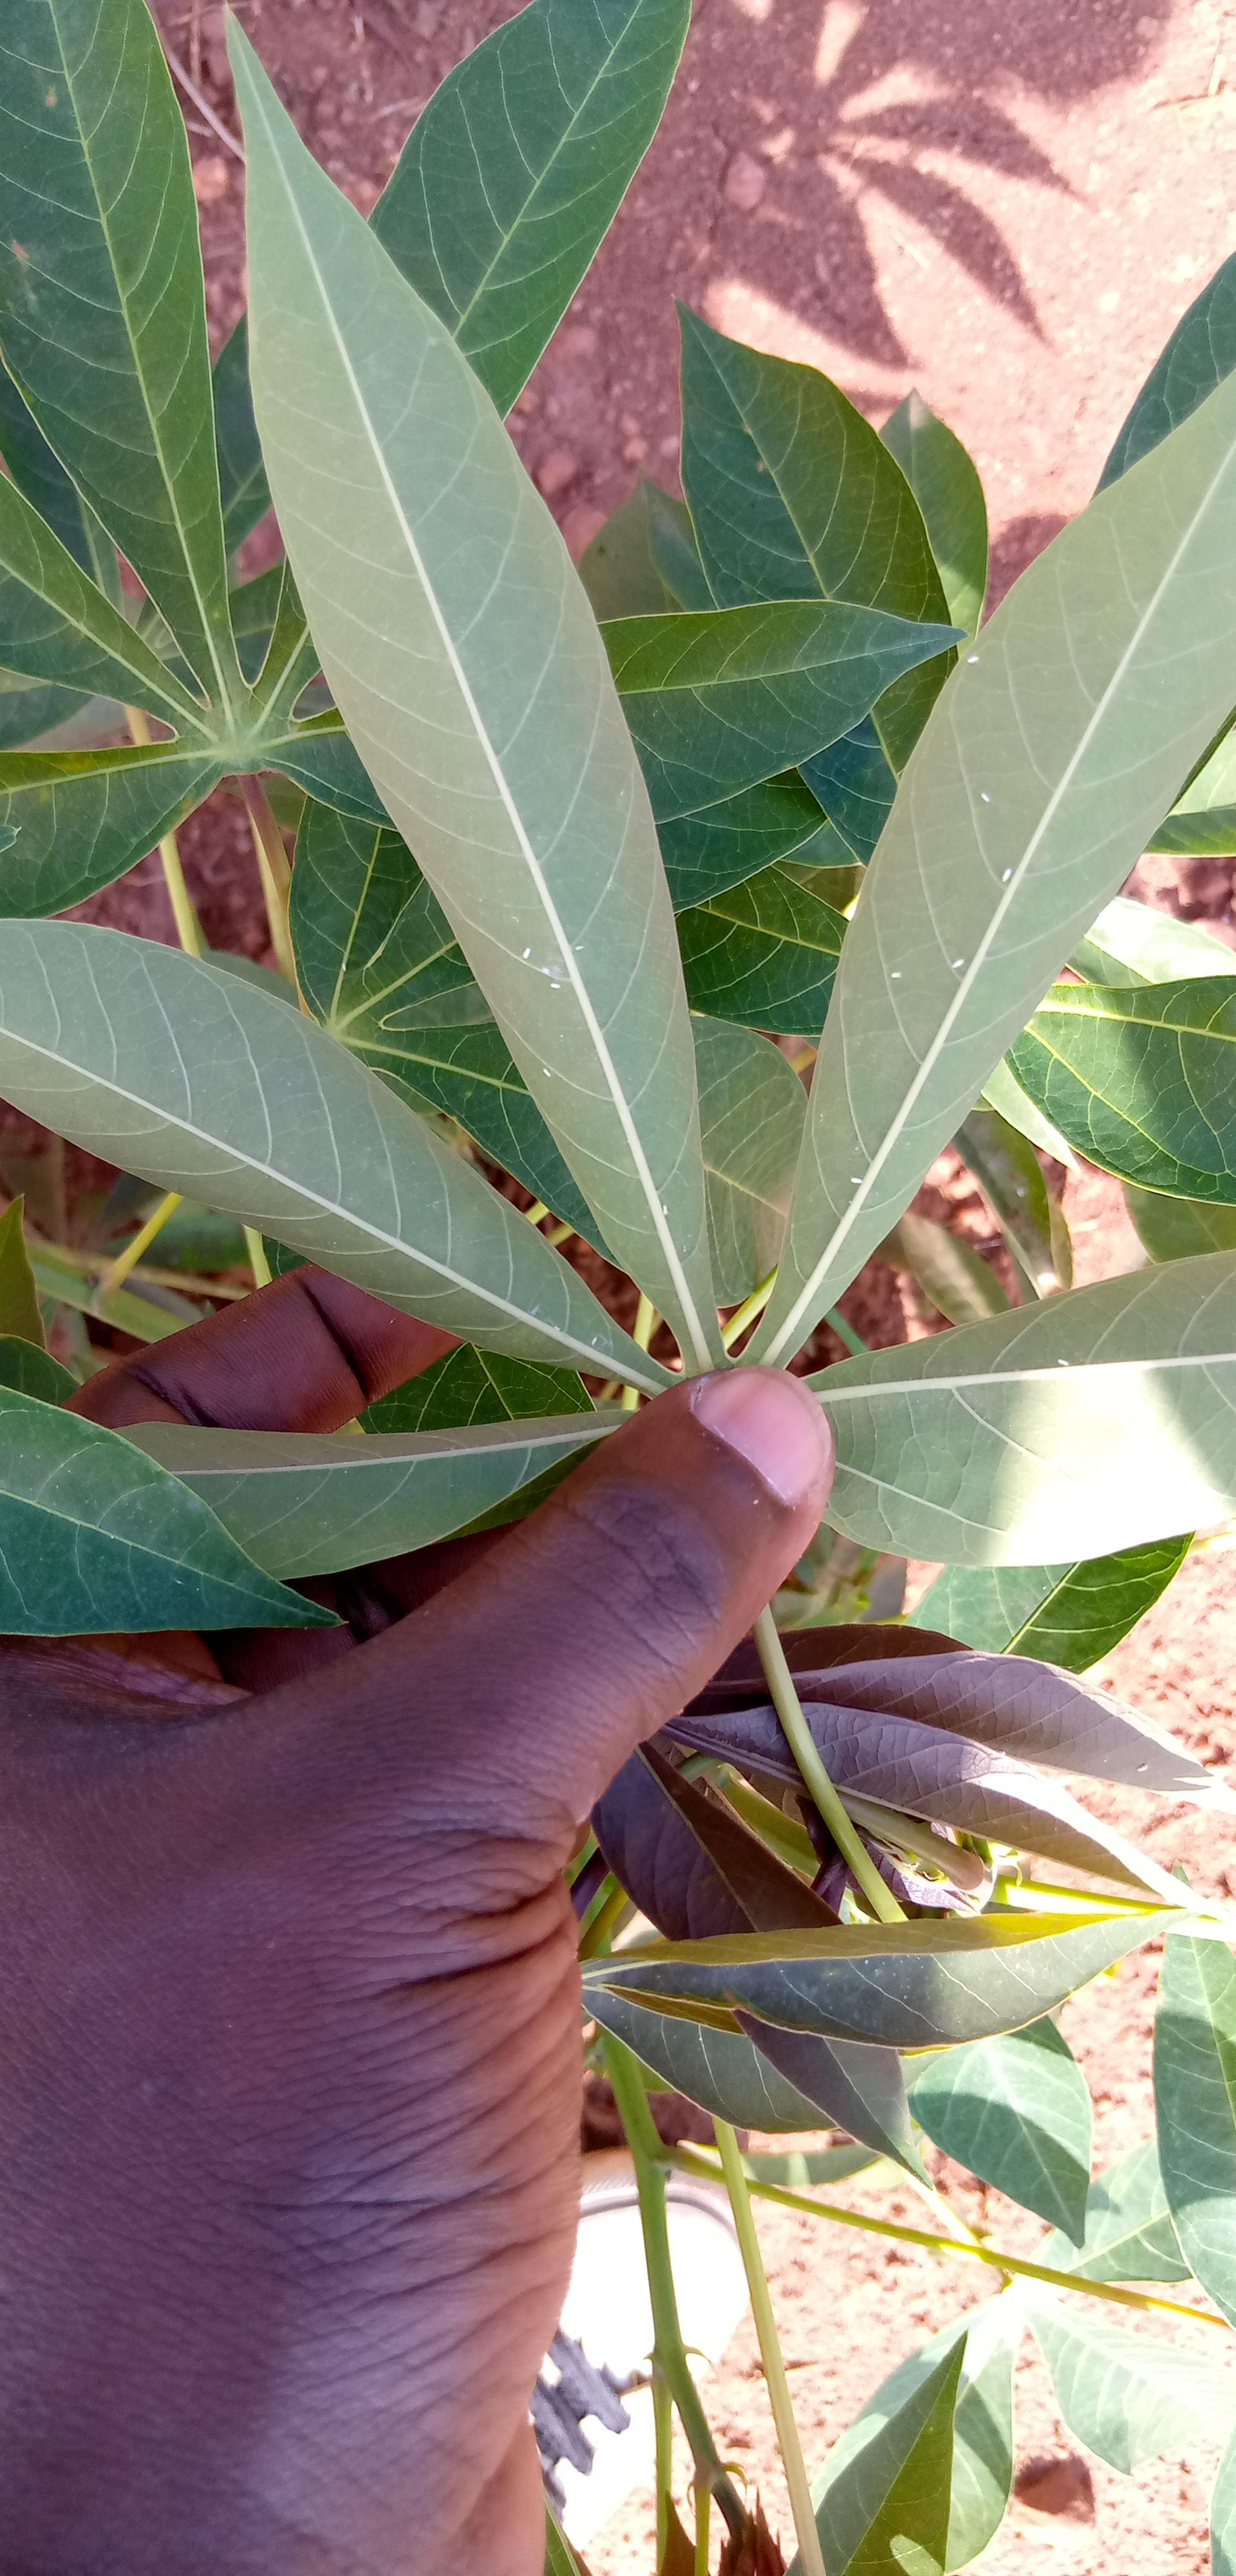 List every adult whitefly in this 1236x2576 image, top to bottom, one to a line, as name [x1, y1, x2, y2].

whitefly [964, 653, 980, 667]
whitefly [979, 792, 990, 803]
whitefly [1000, 867, 1014, 883]
whitefly [574, 944, 586, 952]
whitefly [521, 947, 532, 960]
whitefly [951, 957, 966, 970]
whitefly [341, 962, 348, 972]
whitefly [889, 971, 904, 979]
whitefly [548, 981, 562, 990]
whitefly [541, 1067, 551, 1078]
whitefly [848, 1175, 864, 1185]
whitefly [661, 1203, 669, 1217]
whitefly [590, 1335, 597, 1347]
whitefly [1054, 1356, 1071, 1367]
whitefly [1134, 1762, 1151, 1774]